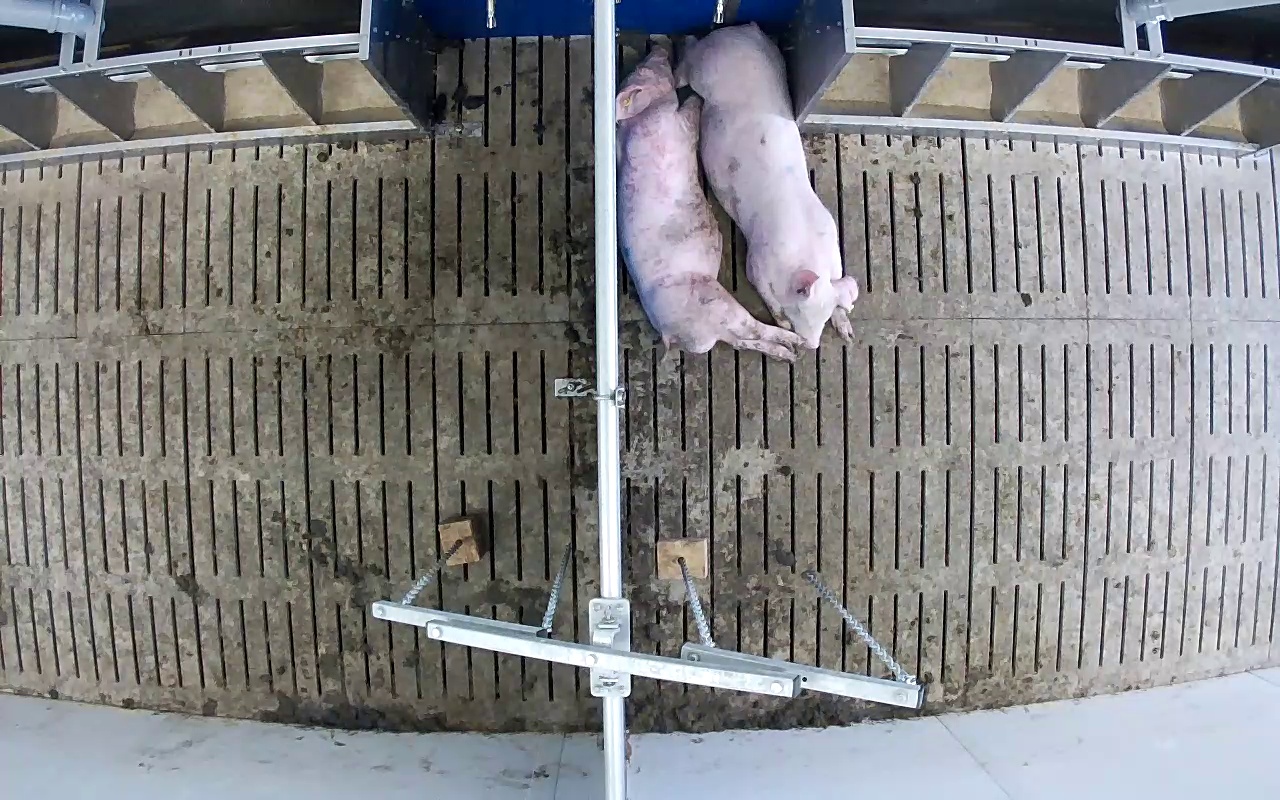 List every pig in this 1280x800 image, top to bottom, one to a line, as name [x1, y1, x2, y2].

pig [675, 21, 861, 352]
pig [615, 44, 809, 362]